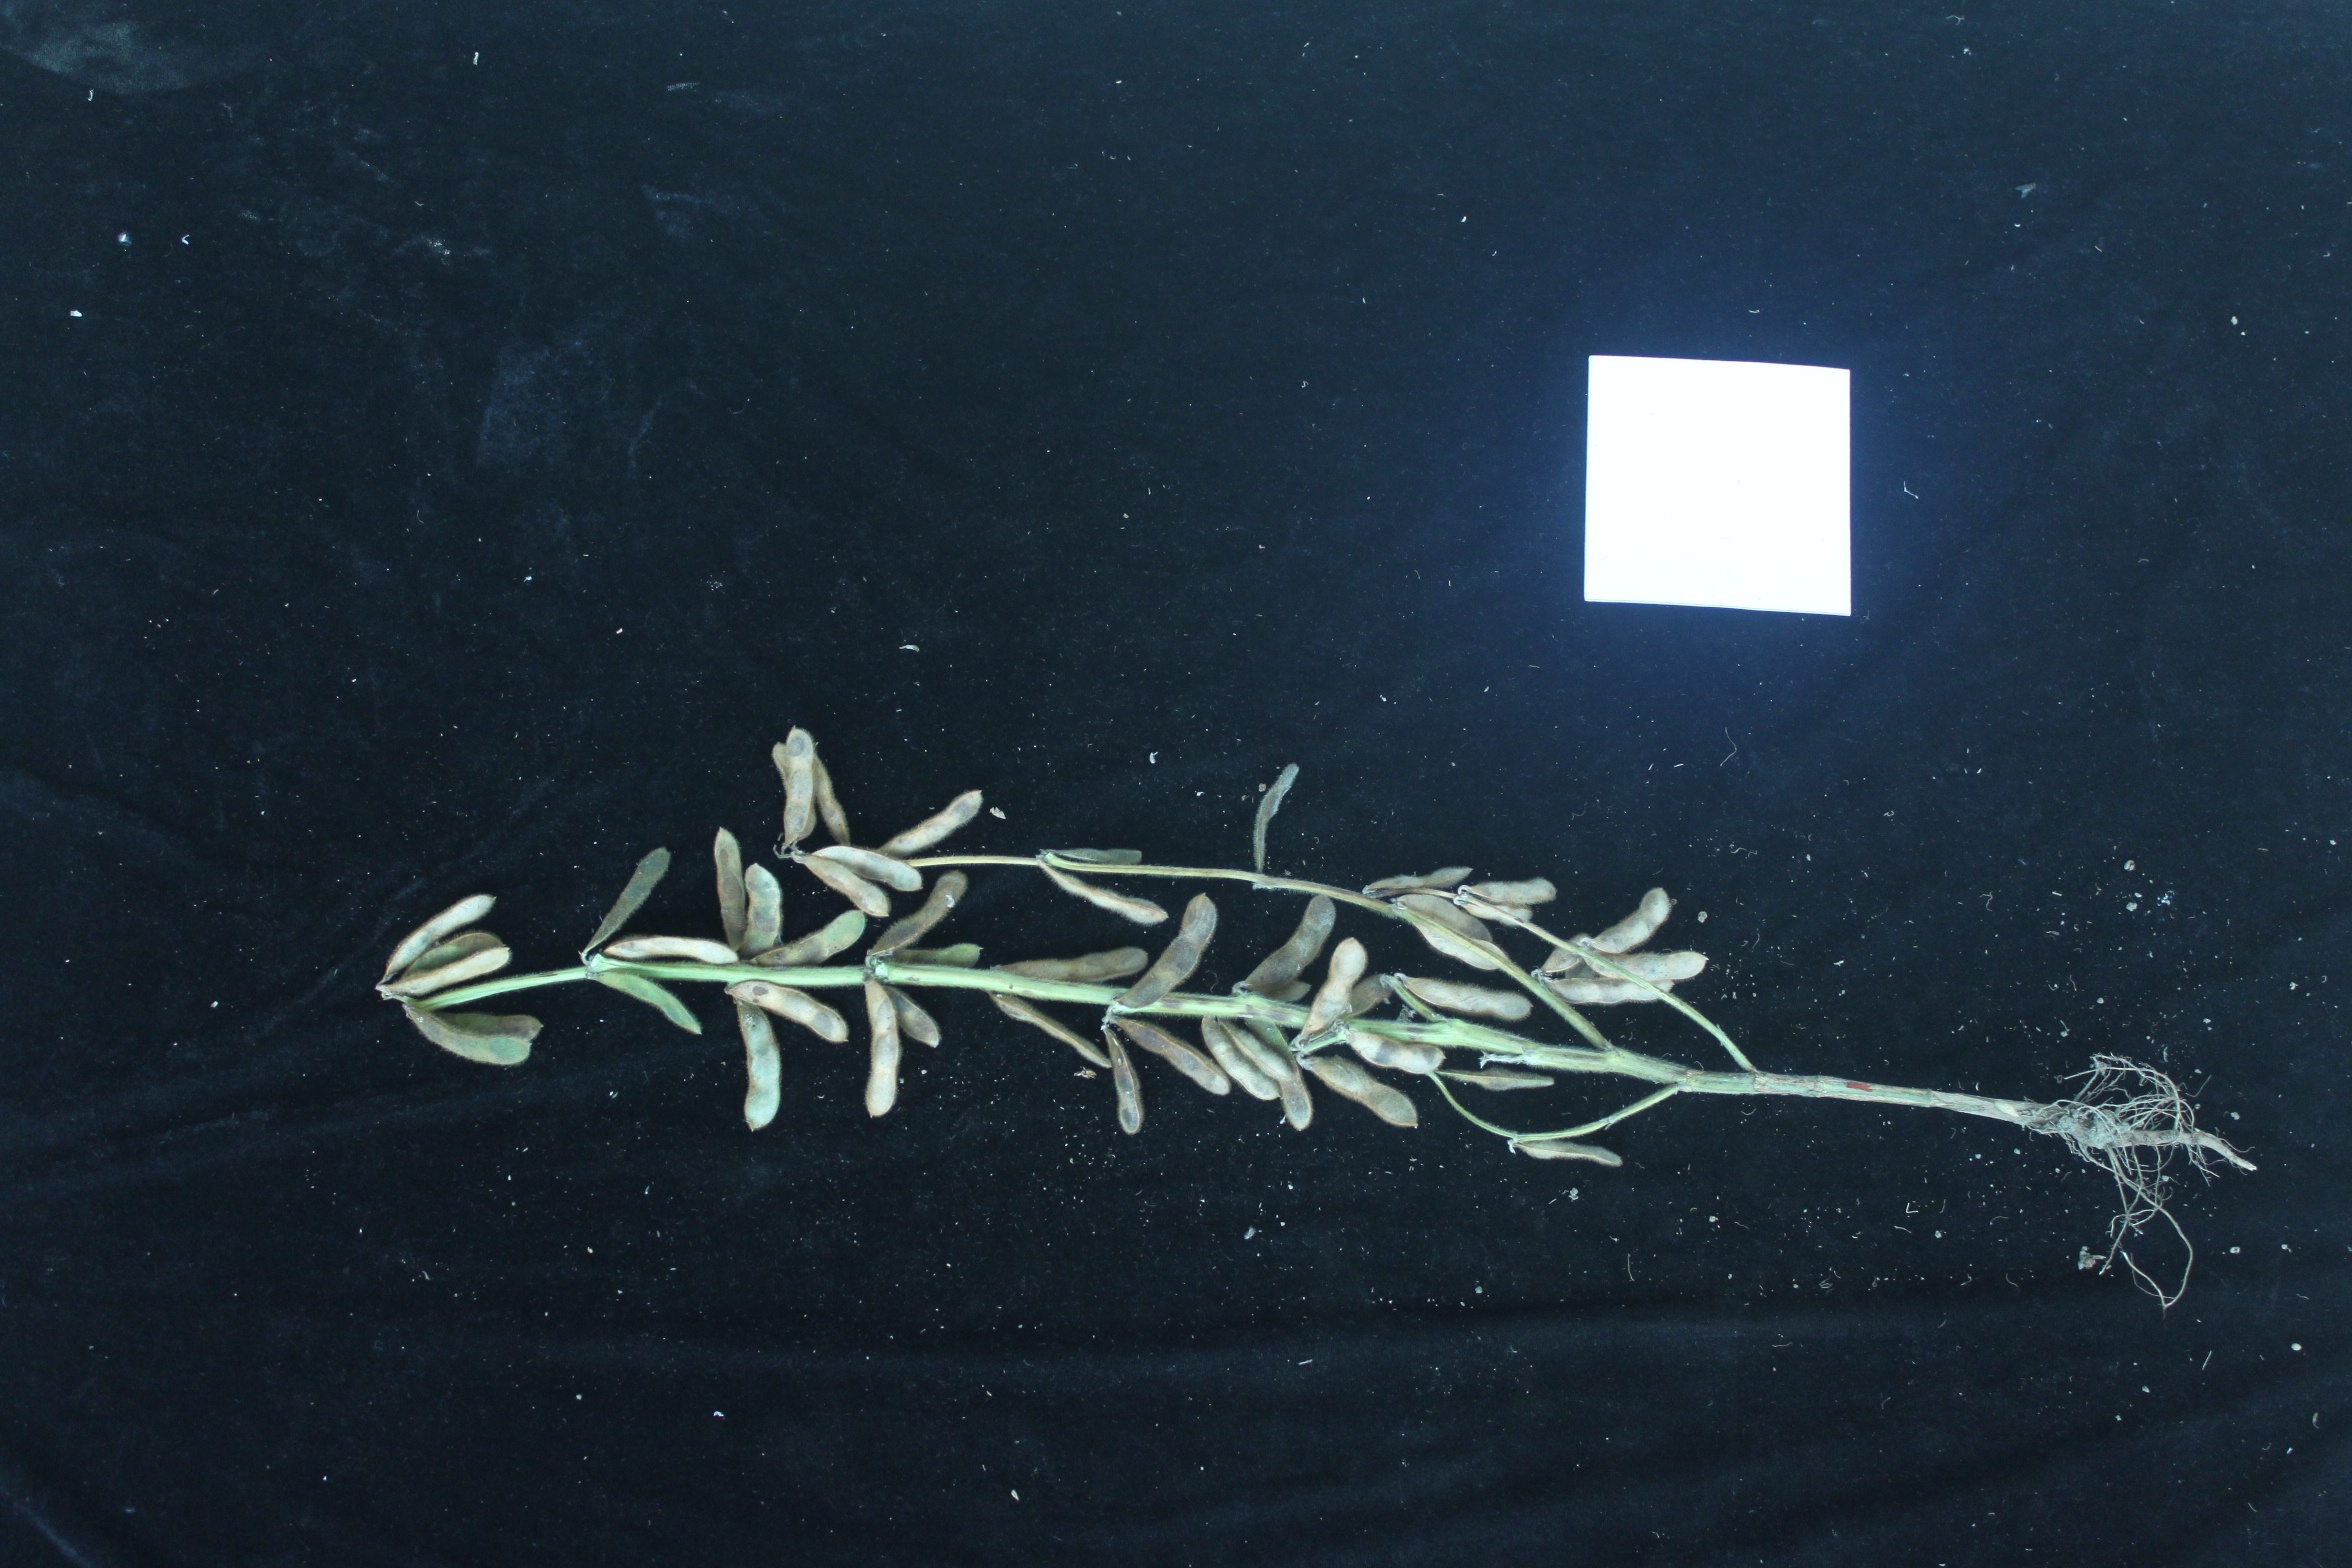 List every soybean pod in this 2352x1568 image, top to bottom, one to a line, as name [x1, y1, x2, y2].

soybean pod [778, 730, 814, 851]
soybean pod [771, 744, 815, 845]
soybean pod [811, 750, 852, 845]
soybean pod [1255, 762, 1300, 871]
soybean pod [869, 791, 982, 855]
soybean pod [713, 829, 748, 948]
soybean pod [812, 846, 925, 893]
soybean pod [1046, 846, 1144, 868]
soybean pod [579, 848, 669, 960]
soybean pod [794, 852, 891, 918]
soybean pod [742, 863, 783, 957]
soybean pod [1038, 864, 1170, 927]
soybean pod [1362, 867, 1476, 896]
soybean pod [870, 869, 968, 958]
soybean pod [1462, 876, 1558, 908]
soybean pod [1578, 886, 1670, 958]
soybean pod [372, 895, 500, 987]
soybean pod [1118, 895, 1219, 1010]
soybean pod [1239, 895, 1335, 993]
soybean pod [1389, 895, 1497, 945]
soybean pod [1453, 898, 1533, 929]
soybean pod [745, 907, 866, 967]
soybean pod [1398, 909, 1507, 971]
soybean pod [403, 932, 501, 972]
soybean pod [605, 935, 741, 965]
soybean pod [1538, 937, 1587, 975]
soybean pod [1292, 938, 1367, 1045]
soybean pod [877, 943, 979, 968]
soybean pod [993, 947, 1147, 982]
soybean pod [386, 949, 510, 999]
soybean pod [1585, 951, 1709, 982]
soybean pod [585, 973, 705, 1037]
soybean pod [1351, 973, 1395, 1017]
soybean pod [1400, 974, 1531, 1020]
soybean pod [864, 976, 898, 1118]
soybean pod [1540, 976, 1674, 1007]
soybean pod [733, 981, 849, 1042]
soybean pod [1237, 981, 1310, 1003]
soybean pod [890, 987, 940, 1050]
soybean pod [1236, 991, 1311, 1131]
soybean pod [984, 993, 1110, 1071]
soybean pod [728, 994, 782, 1133]
soybean pod [401, 1000, 530, 1068]
soybean pod [428, 1010, 541, 1039]
soybean pod [1106, 1017, 1230, 1097]
soybean pod [1201, 1017, 1281, 1101]
soybean pod [1222, 1022, 1294, 1086]
soybean pod [1102, 1023, 1142, 1135]
soybean pod [1340, 1025, 1448, 1075]
soybean pod [1296, 1056, 1419, 1130]
soybean pod [1439, 1068, 1555, 1094]
soybean pod [1511, 1142, 1624, 1170]